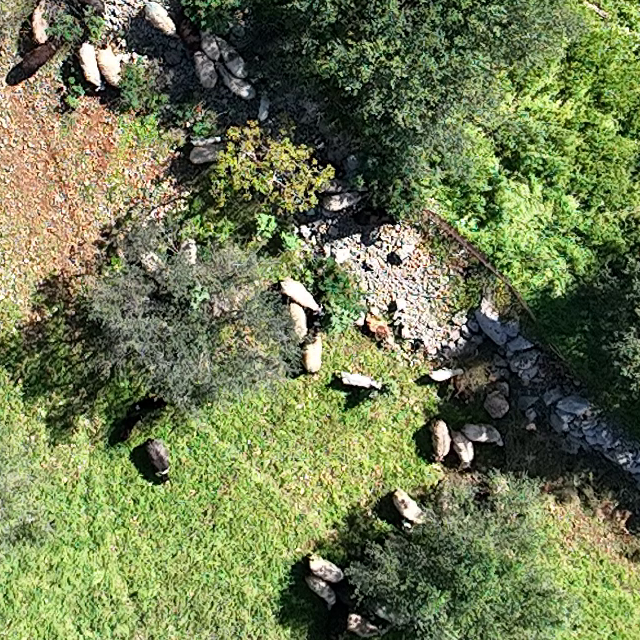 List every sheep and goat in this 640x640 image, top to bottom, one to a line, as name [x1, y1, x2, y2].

sheep [32, 0, 48, 43]
sheep [60, 0, 103, 15]
sheep [145, 0, 176, 36]
sheep [200, 25, 220, 61]
sheep [215, 36, 249, 79]
sheep [21, 40, 59, 72]
sheep [79, 43, 105, 91]
sheep [97, 43, 124, 88]
sheep [193, 48, 217, 88]
sheep [215, 62, 257, 100]
sheep [257, 90, 270, 121]
sheep [322, 191, 371, 211]
sheep [180, 238, 196, 266]
sheep [138, 254, 165, 273]
sheep [280, 281, 323, 315]
sheep [285, 302, 309, 344]
sheep [304, 333, 321, 372]
sheep [429, 369, 463, 382]
sheep [337, 370, 382, 392]
sheep [431, 419, 451, 463]
sheep [463, 423, 504, 448]
sheep [453, 430, 474, 470]
sheep [144, 440, 172, 481]
sheep [394, 485, 428, 526]
sheep [308, 552, 344, 582]
sheep [303, 576, 336, 606]
sheep [346, 614, 383, 637]